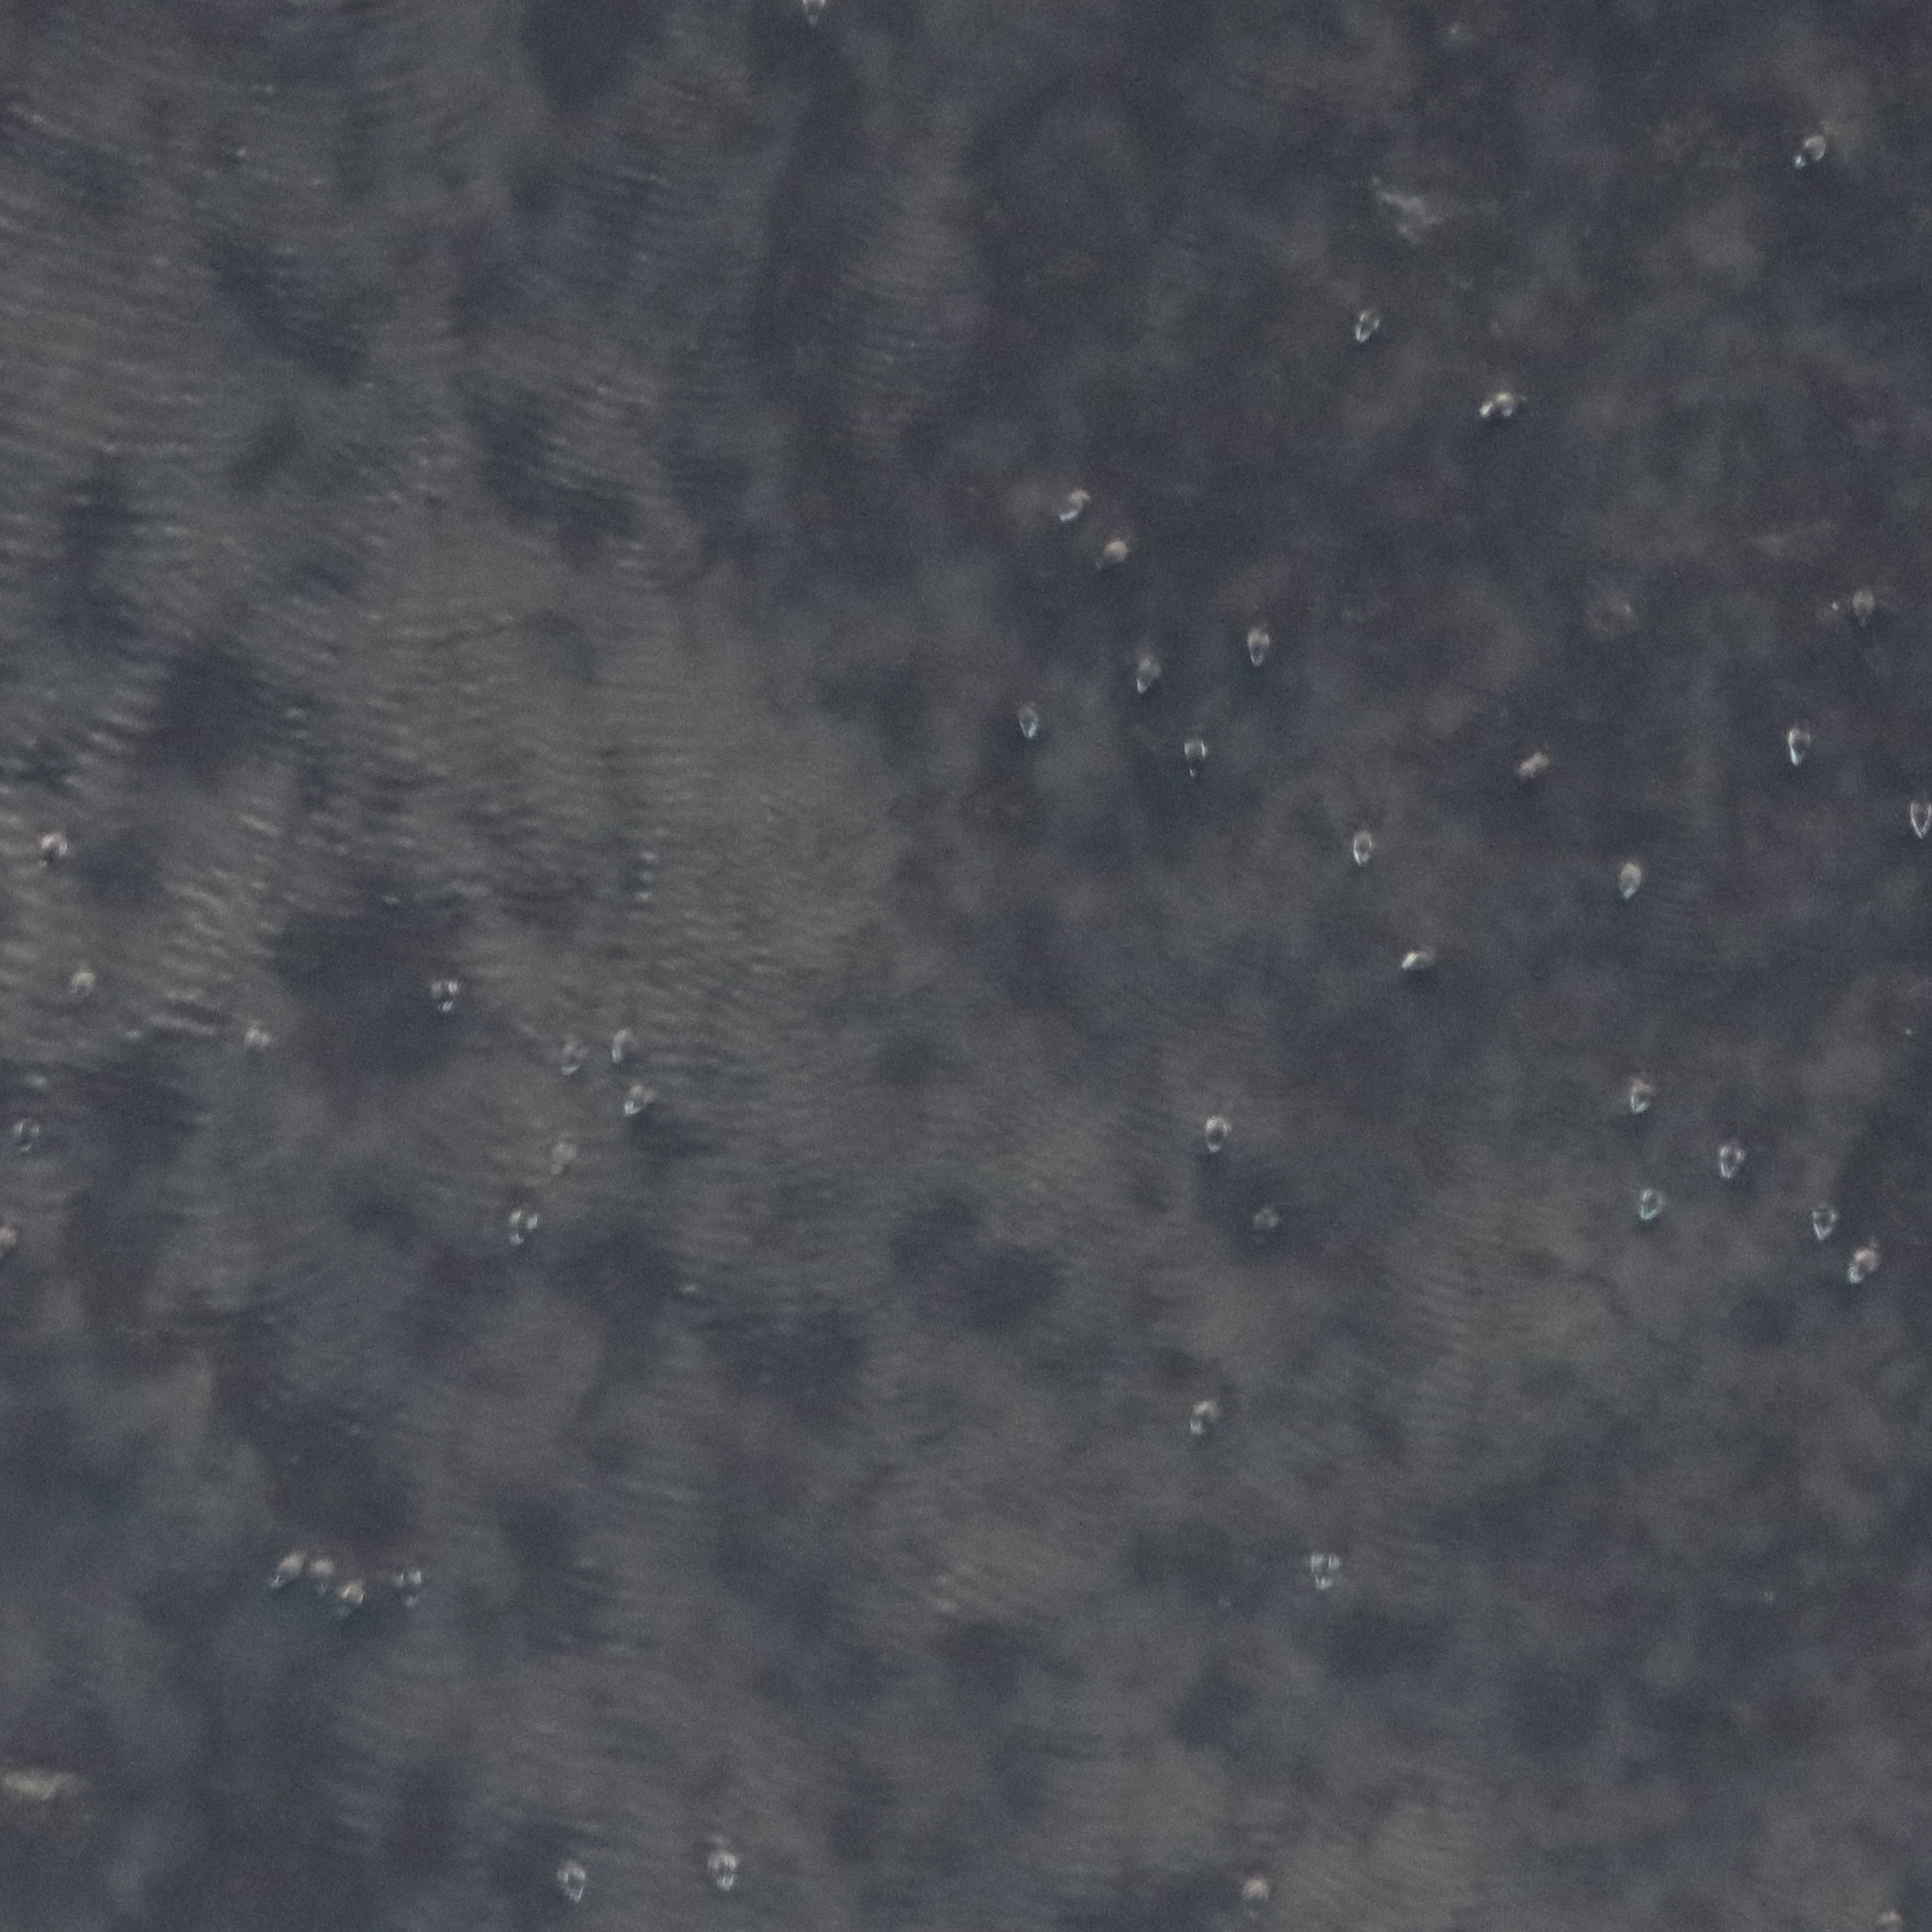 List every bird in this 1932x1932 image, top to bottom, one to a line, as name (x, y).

brant (813, 0)
brant (1813, 146)
brant (1370, 321)
brant (1503, 404)
brant (1073, 513)
brant (1116, 554)
brant (1859, 597)
brant (1262, 653)
brant (1150, 675)
brant (1024, 723)
brant (1798, 743)
brant (1194, 750)
brant (1527, 770)
brant (1921, 813)
brant (1363, 843)
brant (60, 844)
brant (1628, 889)
brant (1420, 958)
brant (81, 985)
brant (438, 988)
brant (263, 1046)
brant (616, 1048)
brant (570, 1059)
brant (1637, 1098)
brant (633, 1107)
brant (1219, 1127)
brant (22, 1140)
brant (566, 1154)
brant (1732, 1159)
brant (1646, 1210)
brant (1821, 1216)
brant (526, 1221)
brant (1262, 1223)
brant (4, 1243)
brant (1866, 1262)
brant (1201, 1426)
brant (328, 1573)
brant (1323, 1574)
brant (285, 1578)
brant (413, 1591)
brant (359, 1609)
brant (725, 1866)
brant (574, 1881)
brant (1251, 1892)
brant (1882, 1931)